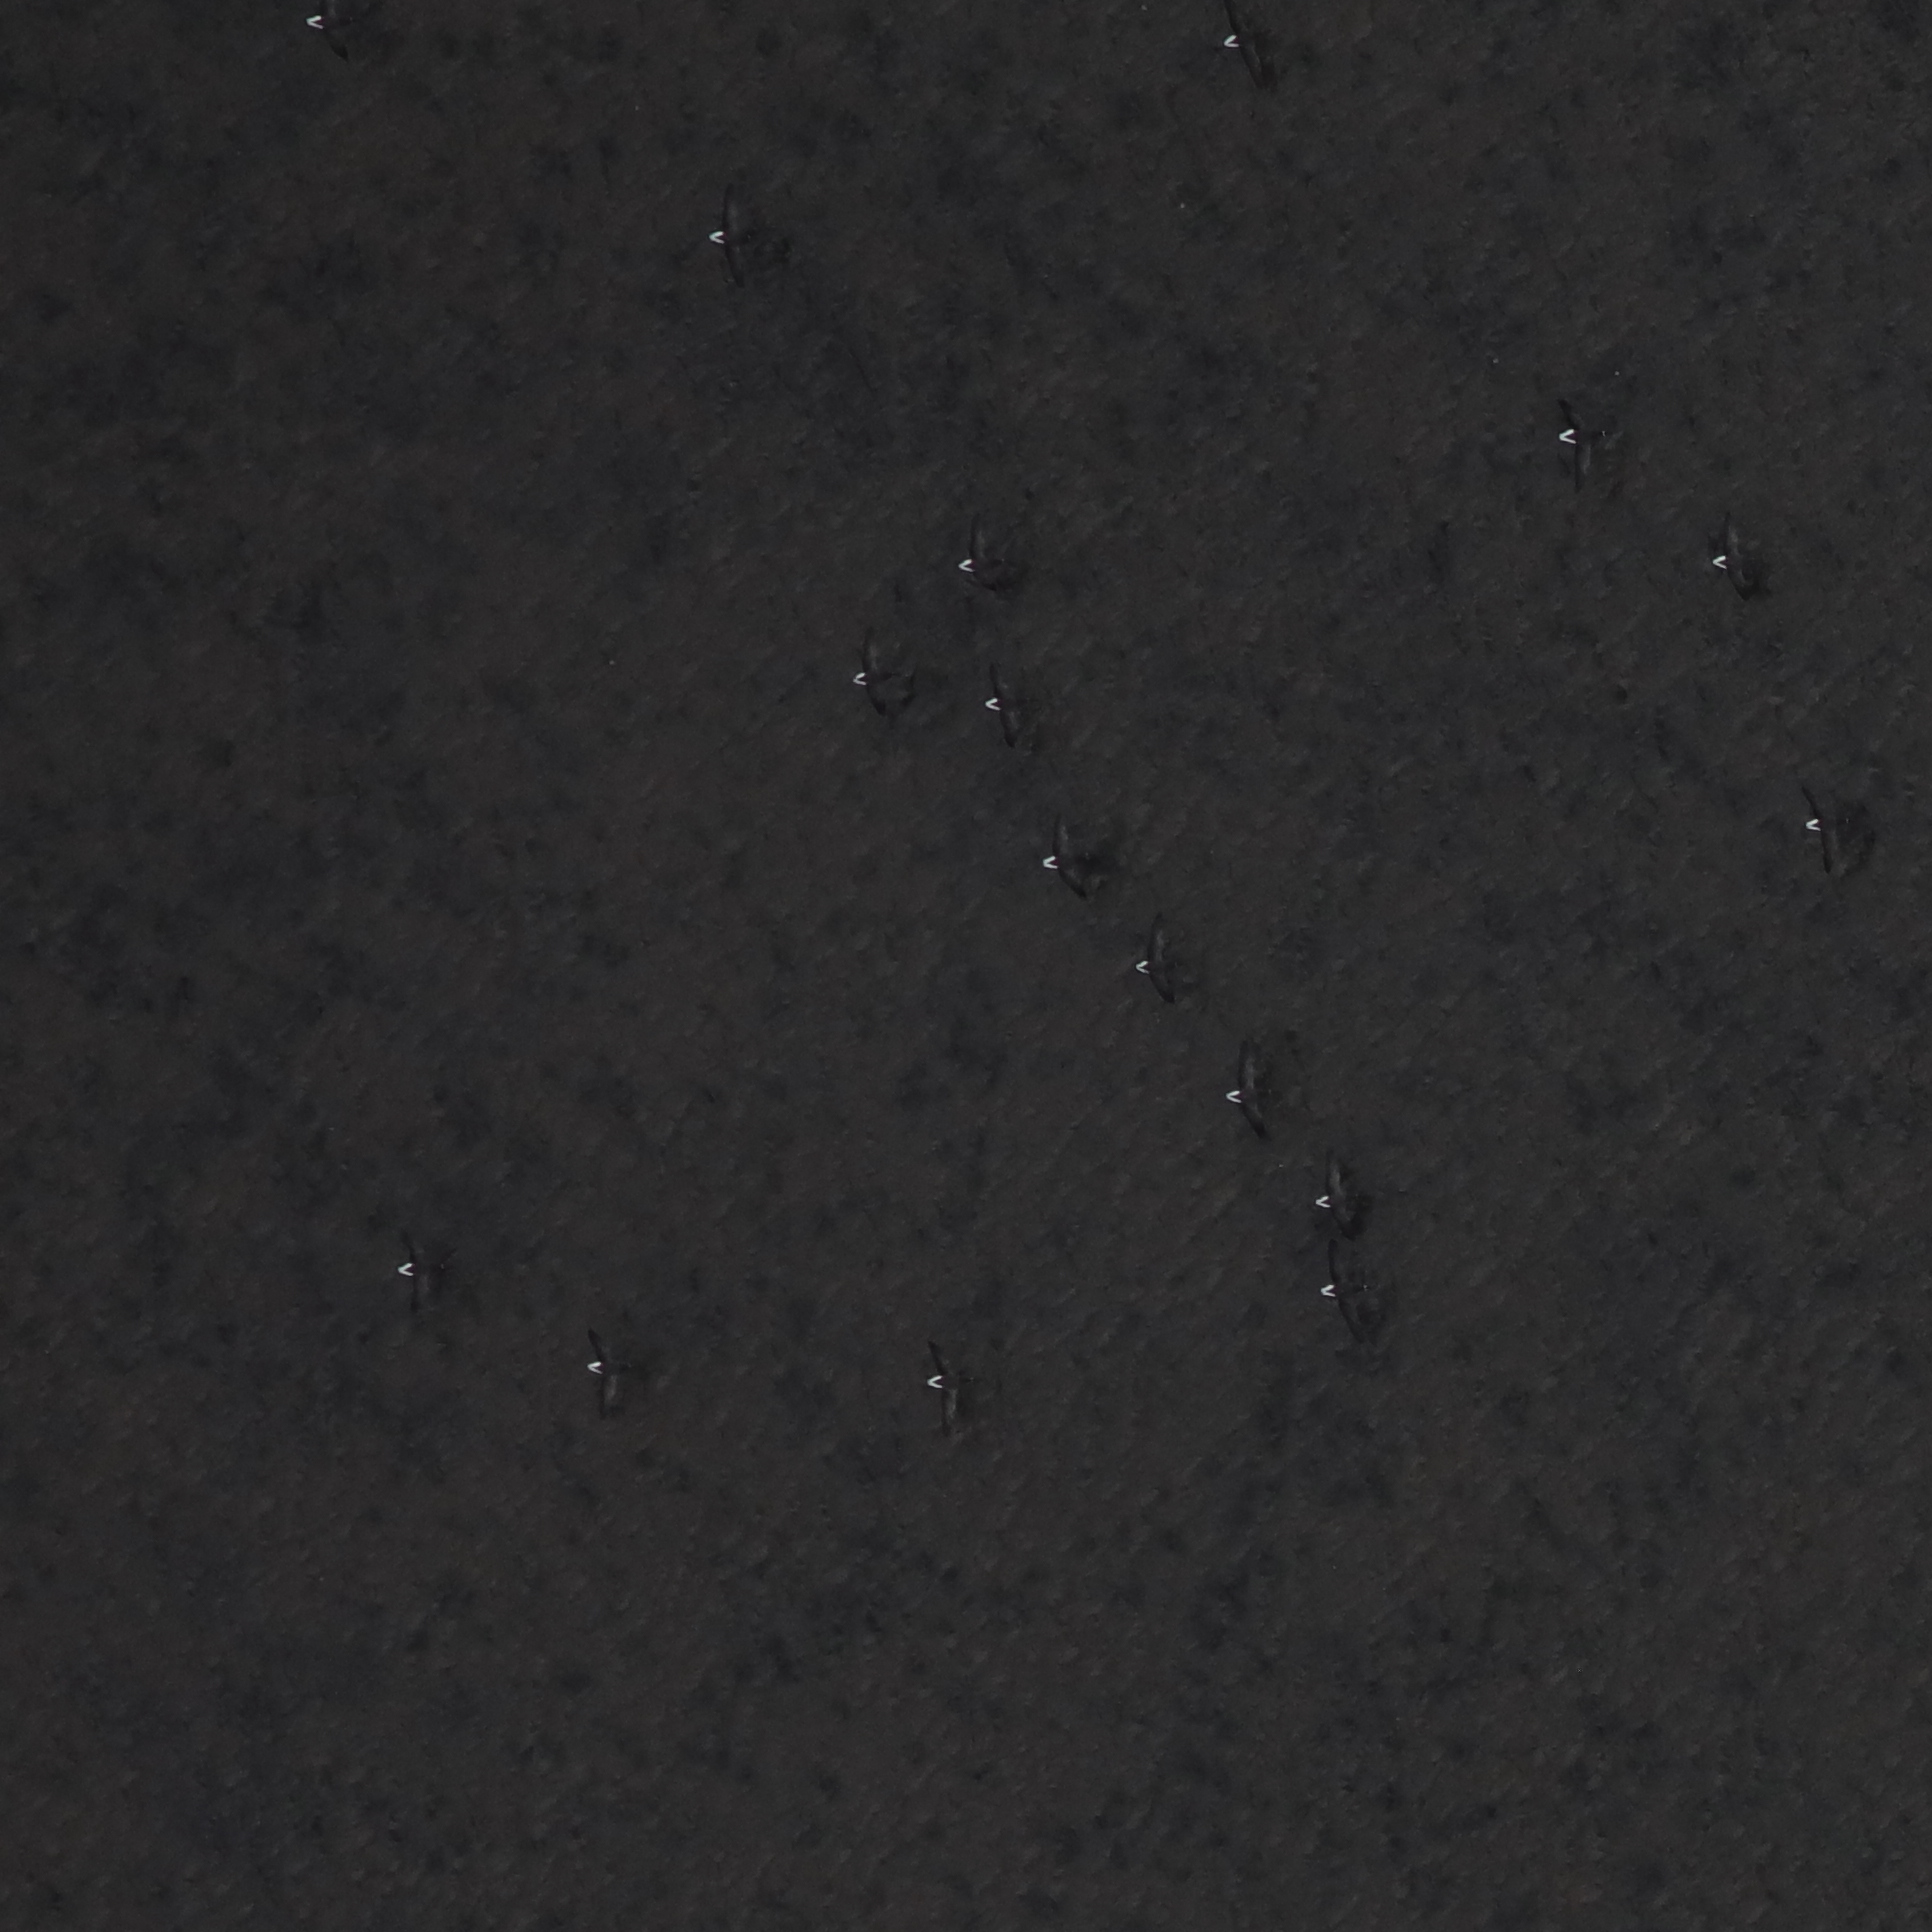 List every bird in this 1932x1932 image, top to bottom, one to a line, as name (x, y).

brant (326, 26)
brant (1244, 37)
brant (725, 231)
brant (1572, 435)
brant (1731, 562)
brant (976, 566)
brant (870, 675)
brant (1000, 703)
brant (1818, 825)
brant (1061, 859)
brant (1151, 962)
brant (1243, 1093)
brant (1331, 1196)
brant (422, 1267)
brant (1340, 1299)
brant (604, 1362)
brant (944, 1378)